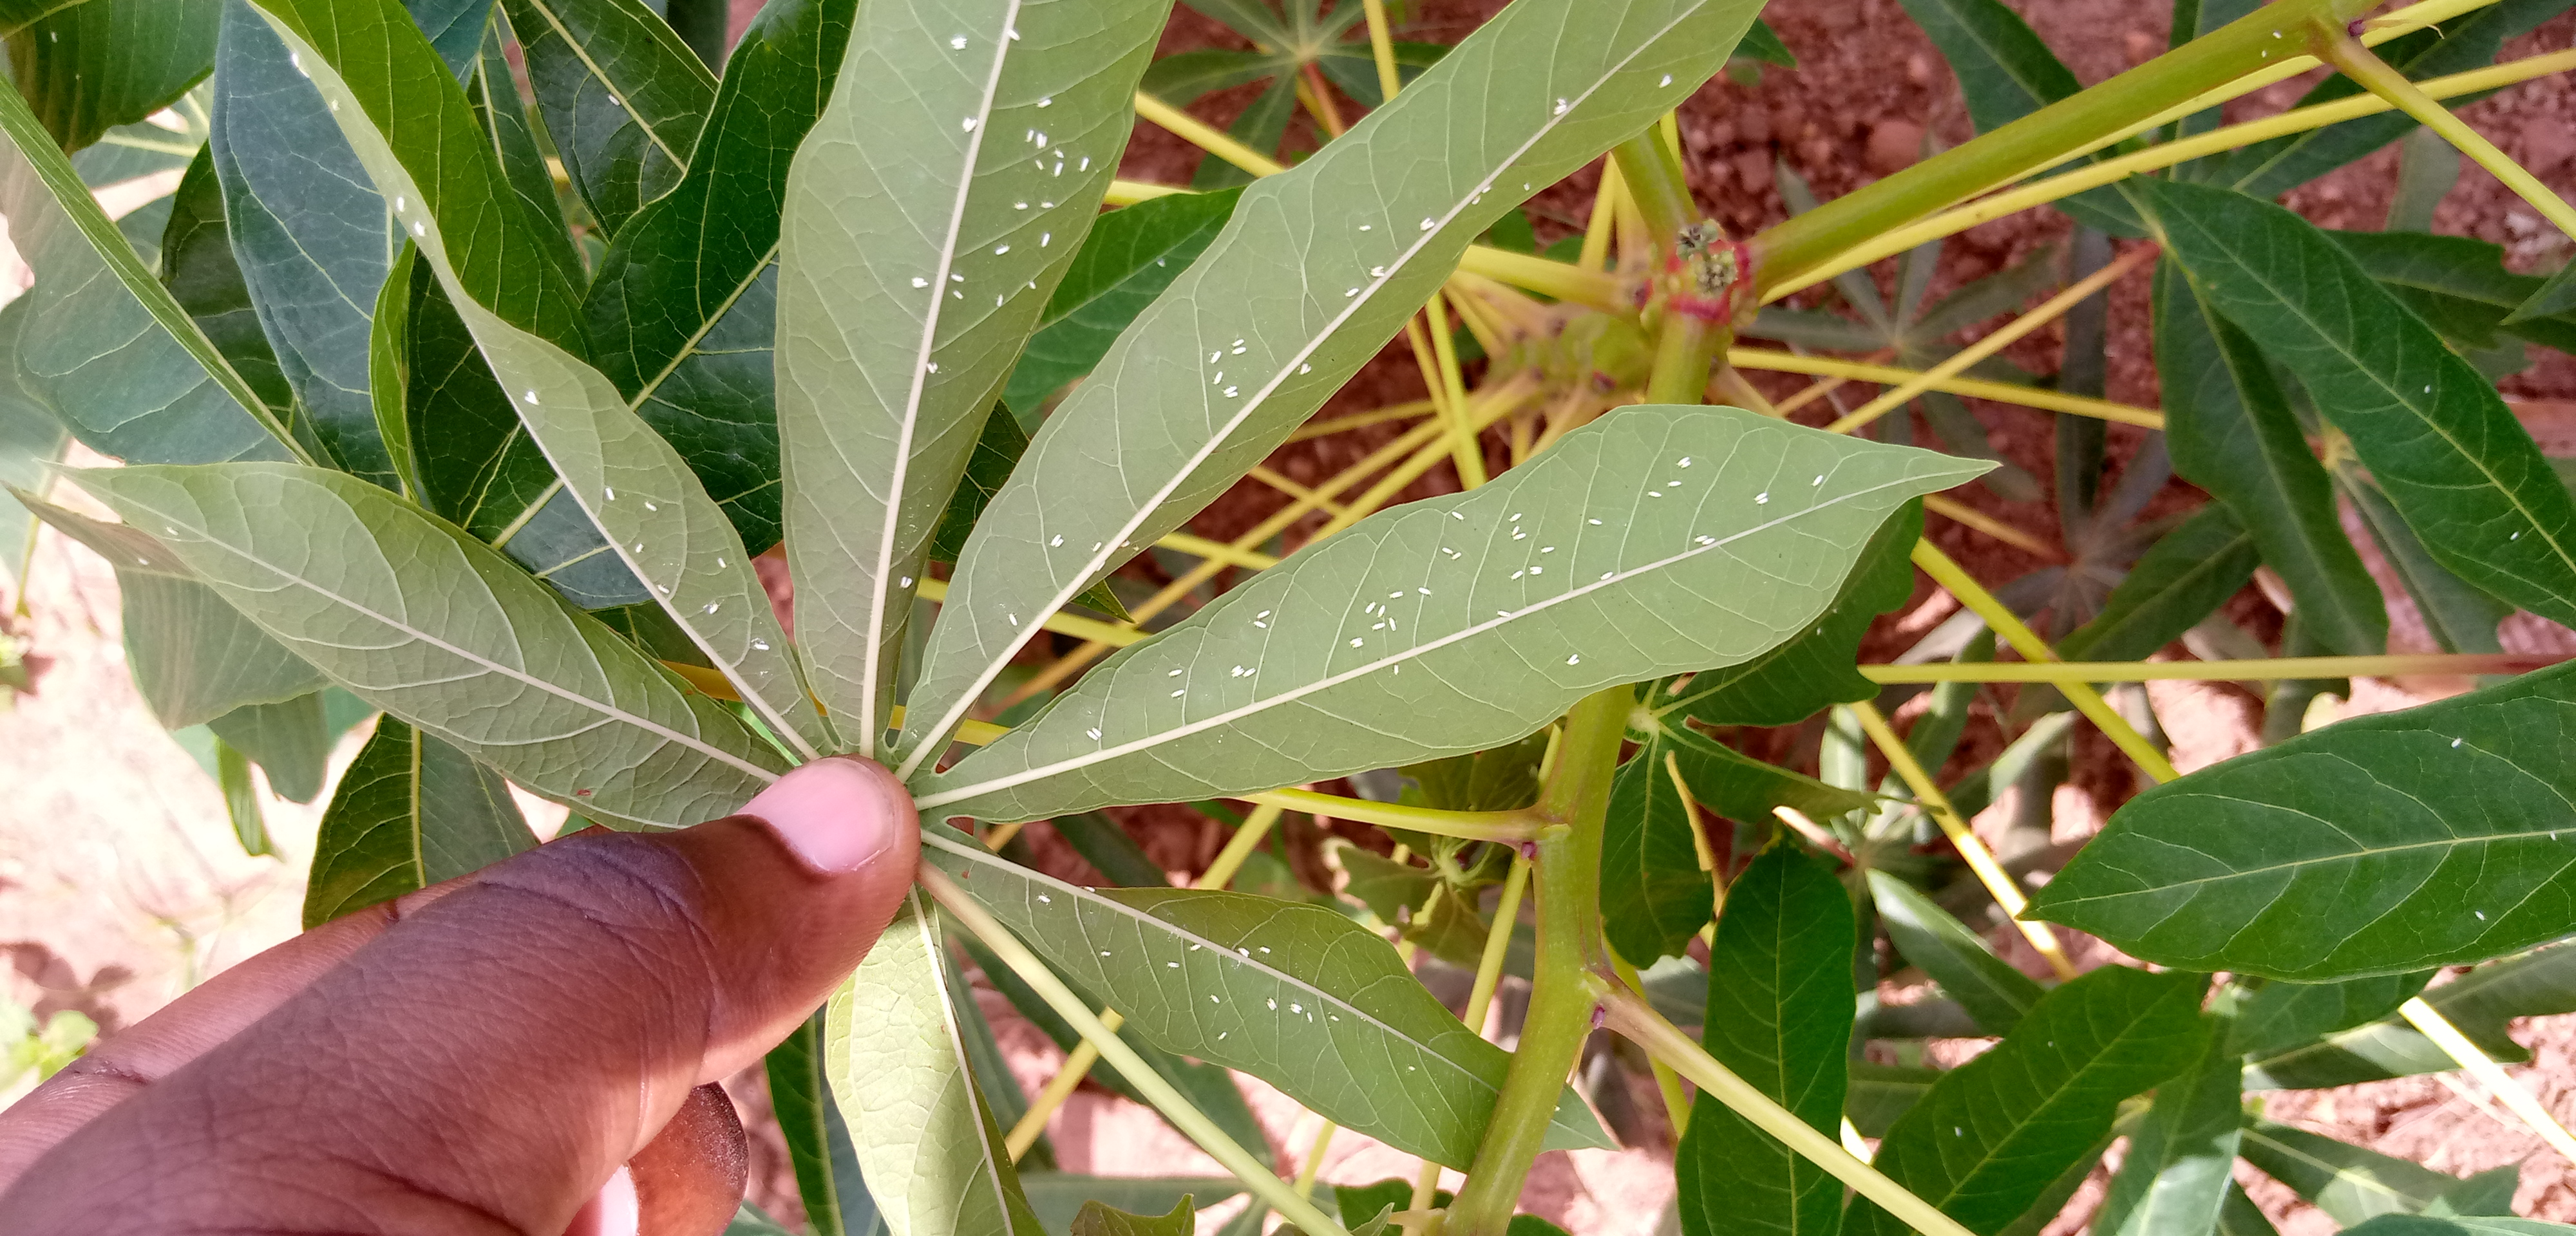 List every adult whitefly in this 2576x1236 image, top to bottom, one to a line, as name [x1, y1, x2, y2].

whitefly [1006, 27, 1023, 43]
whitefly [949, 35, 969, 44]
whitefly [952, 43, 967, 50]
whitefly [1656, 73, 1674, 90]
whitefly [1035, 95, 1055, 112]
whitefly [1554, 97, 1567, 105]
whitefly [1554, 104, 1567, 111]
whitefly [1552, 107, 1567, 116]
whitefly [962, 116, 972, 128]
whitefly [965, 118, 980, 135]
whitefly [1023, 128, 1037, 144]
whitefly [1036, 130, 1043, 150]
whitefly [1042, 134, 1048, 149]
whitefly [1052, 146, 1067, 160]
whitefly [1078, 154, 1090, 173]
whitefly [1032, 157, 1047, 172]
whitefly [1052, 160, 1065, 179]
whitefly [1521, 180, 1533, 192]
whitefly [1481, 185, 1492, 194]
whitefly [1470, 194, 1481, 207]
whitefly [1012, 201, 1030, 211]
whitefly [1039, 201, 1055, 209]
whitefly [1420, 216, 1431, 227]
whitefly [1421, 220, 1435, 231]
whitefly [1356, 223, 1374, 232]
whitefly [1039, 232, 1052, 249]
whitefly [992, 243, 1012, 257]
whitefly [1370, 265, 1386, 272]
whitefly [949, 271, 966, 285]
whitefly [1369, 271, 1386, 278]
whitefly [911, 277, 925, 283]
whitefly [1027, 279, 1039, 292]
whitefly [912, 281, 929, 290]
whitefly [1343, 286, 1361, 299]
whitefly [951, 289, 965, 301]
whitefly [993, 291, 1005, 308]
whitefly [1230, 337, 1245, 347]
whitefly [1230, 346, 1248, 357]
whitefly [1209, 349, 1224, 365]
whitefly [926, 361, 936, 375]
whitefly [933, 361, 941, 370]
whitefly [1299, 361, 1313, 377]
whitefly [1213, 370, 1224, 386]
whitefly [1224, 384, 1239, 394]
whitefly [522, 388, 541, 407]
whitefly [1224, 390, 1239, 399]
whitefly [1676, 455, 1691, 468]
whitefly [1681, 460, 1692, 469]
whitefly [1808, 472, 1824, 488]
whitefly [1665, 479, 1683, 489]
whitefly [604, 485, 618, 503]
whitefly [1645, 490, 1662, 499]
whitefly [1753, 490, 1768, 501]
whitefly [1757, 497, 1768, 505]
whitefly [644, 499, 658, 514]
whitefly [1450, 509, 1466, 522]
whitefly [1508, 510, 1523, 523]
whitefly [1587, 516, 1605, 527]
whitefly [165, 525, 180, 537]
whitefly [1510, 525, 1521, 536]
whitefly [1512, 532, 1527, 541]
whitefly [1050, 532, 1062, 547]
whitefly [1692, 534, 1709, 545]
whitefly [1055, 536, 1065, 548]
whitefly [1701, 537, 1716, 546]
whitefly [1120, 538, 1132, 548]
whitefly [1092, 539, 1103, 553]
whitefly [634, 541, 646, 555]
whitefly [1539, 544, 1558, 555]
whitefly [1441, 545, 1454, 555]
whitefly [1452, 551, 1463, 562]
whitefly [715, 556, 730, 570]
whitefly [1528, 565, 1544, 571]
whitefly [1508, 568, 1525, 581]
whitefly [1529, 570, 1544, 576]
whitefly [1599, 570, 1615, 581]
whitefly [900, 574, 908, 589]
whitefly [905, 577, 913, 590]
whitefly [656, 583, 673, 595]
whitefly [1417, 585, 1433, 598]
whitefly [1388, 590, 1405, 600]
whitefly [1364, 600, 1377, 614]
whitefly [708, 601, 722, 615]
whitefly [1377, 603, 1387, 619]
whitefly [1256, 608, 1271, 620]
whitefly [1496, 609, 1511, 617]
whitefly [1008, 611, 1020, 628]
whitefly [1388, 615, 1399, 632]
whitefly [1253, 619, 1268, 630]
whitefly [1370, 620, 1387, 632]
whitefly [1349, 636, 1364, 644]
whitefly [1352, 641, 1365, 649]
whitefly [753, 642, 772, 653]
whitefly [1566, 652, 1578, 665]
whitefly [1571, 657, 1580, 666]
whitefly [1392, 662, 1401, 677]
whitefly [1231, 664, 1243, 673]
whitefly [1243, 666, 1257, 679]
whitefly [1231, 667, 1245, 679]
whitefly [1167, 668, 1184, 678]
whitefly [1170, 688, 1187, 699]
whitefly [1090, 726, 1104, 738]
whitefly [1084, 729, 1099, 742]
whitefly [1084, 884, 1097, 894]
whitefly [1037, 891, 1052, 905]
whitefly [1186, 941, 1202, 953]
whitefly [1256, 944, 1272, 956]
whitefly [1237, 945, 1251, 958]
whitefly [1099, 948, 1113, 958]
whitefly [1164, 959, 1181, 969]
whitefly [1207, 991, 1224, 1005]
whitefly [1267, 996, 1278, 1009]
whitefly [1265, 1000, 1275, 1011]
whitefly [1289, 1002, 1303, 1012]
whitefly [1289, 1006, 1301, 1015]
whitefly [1305, 1009, 1314, 1024]
whitefly [1329, 1013, 1343, 1024]
whitefly [1216, 1027, 1228, 1043]
whitefly [1405, 1062, 1418, 1074]